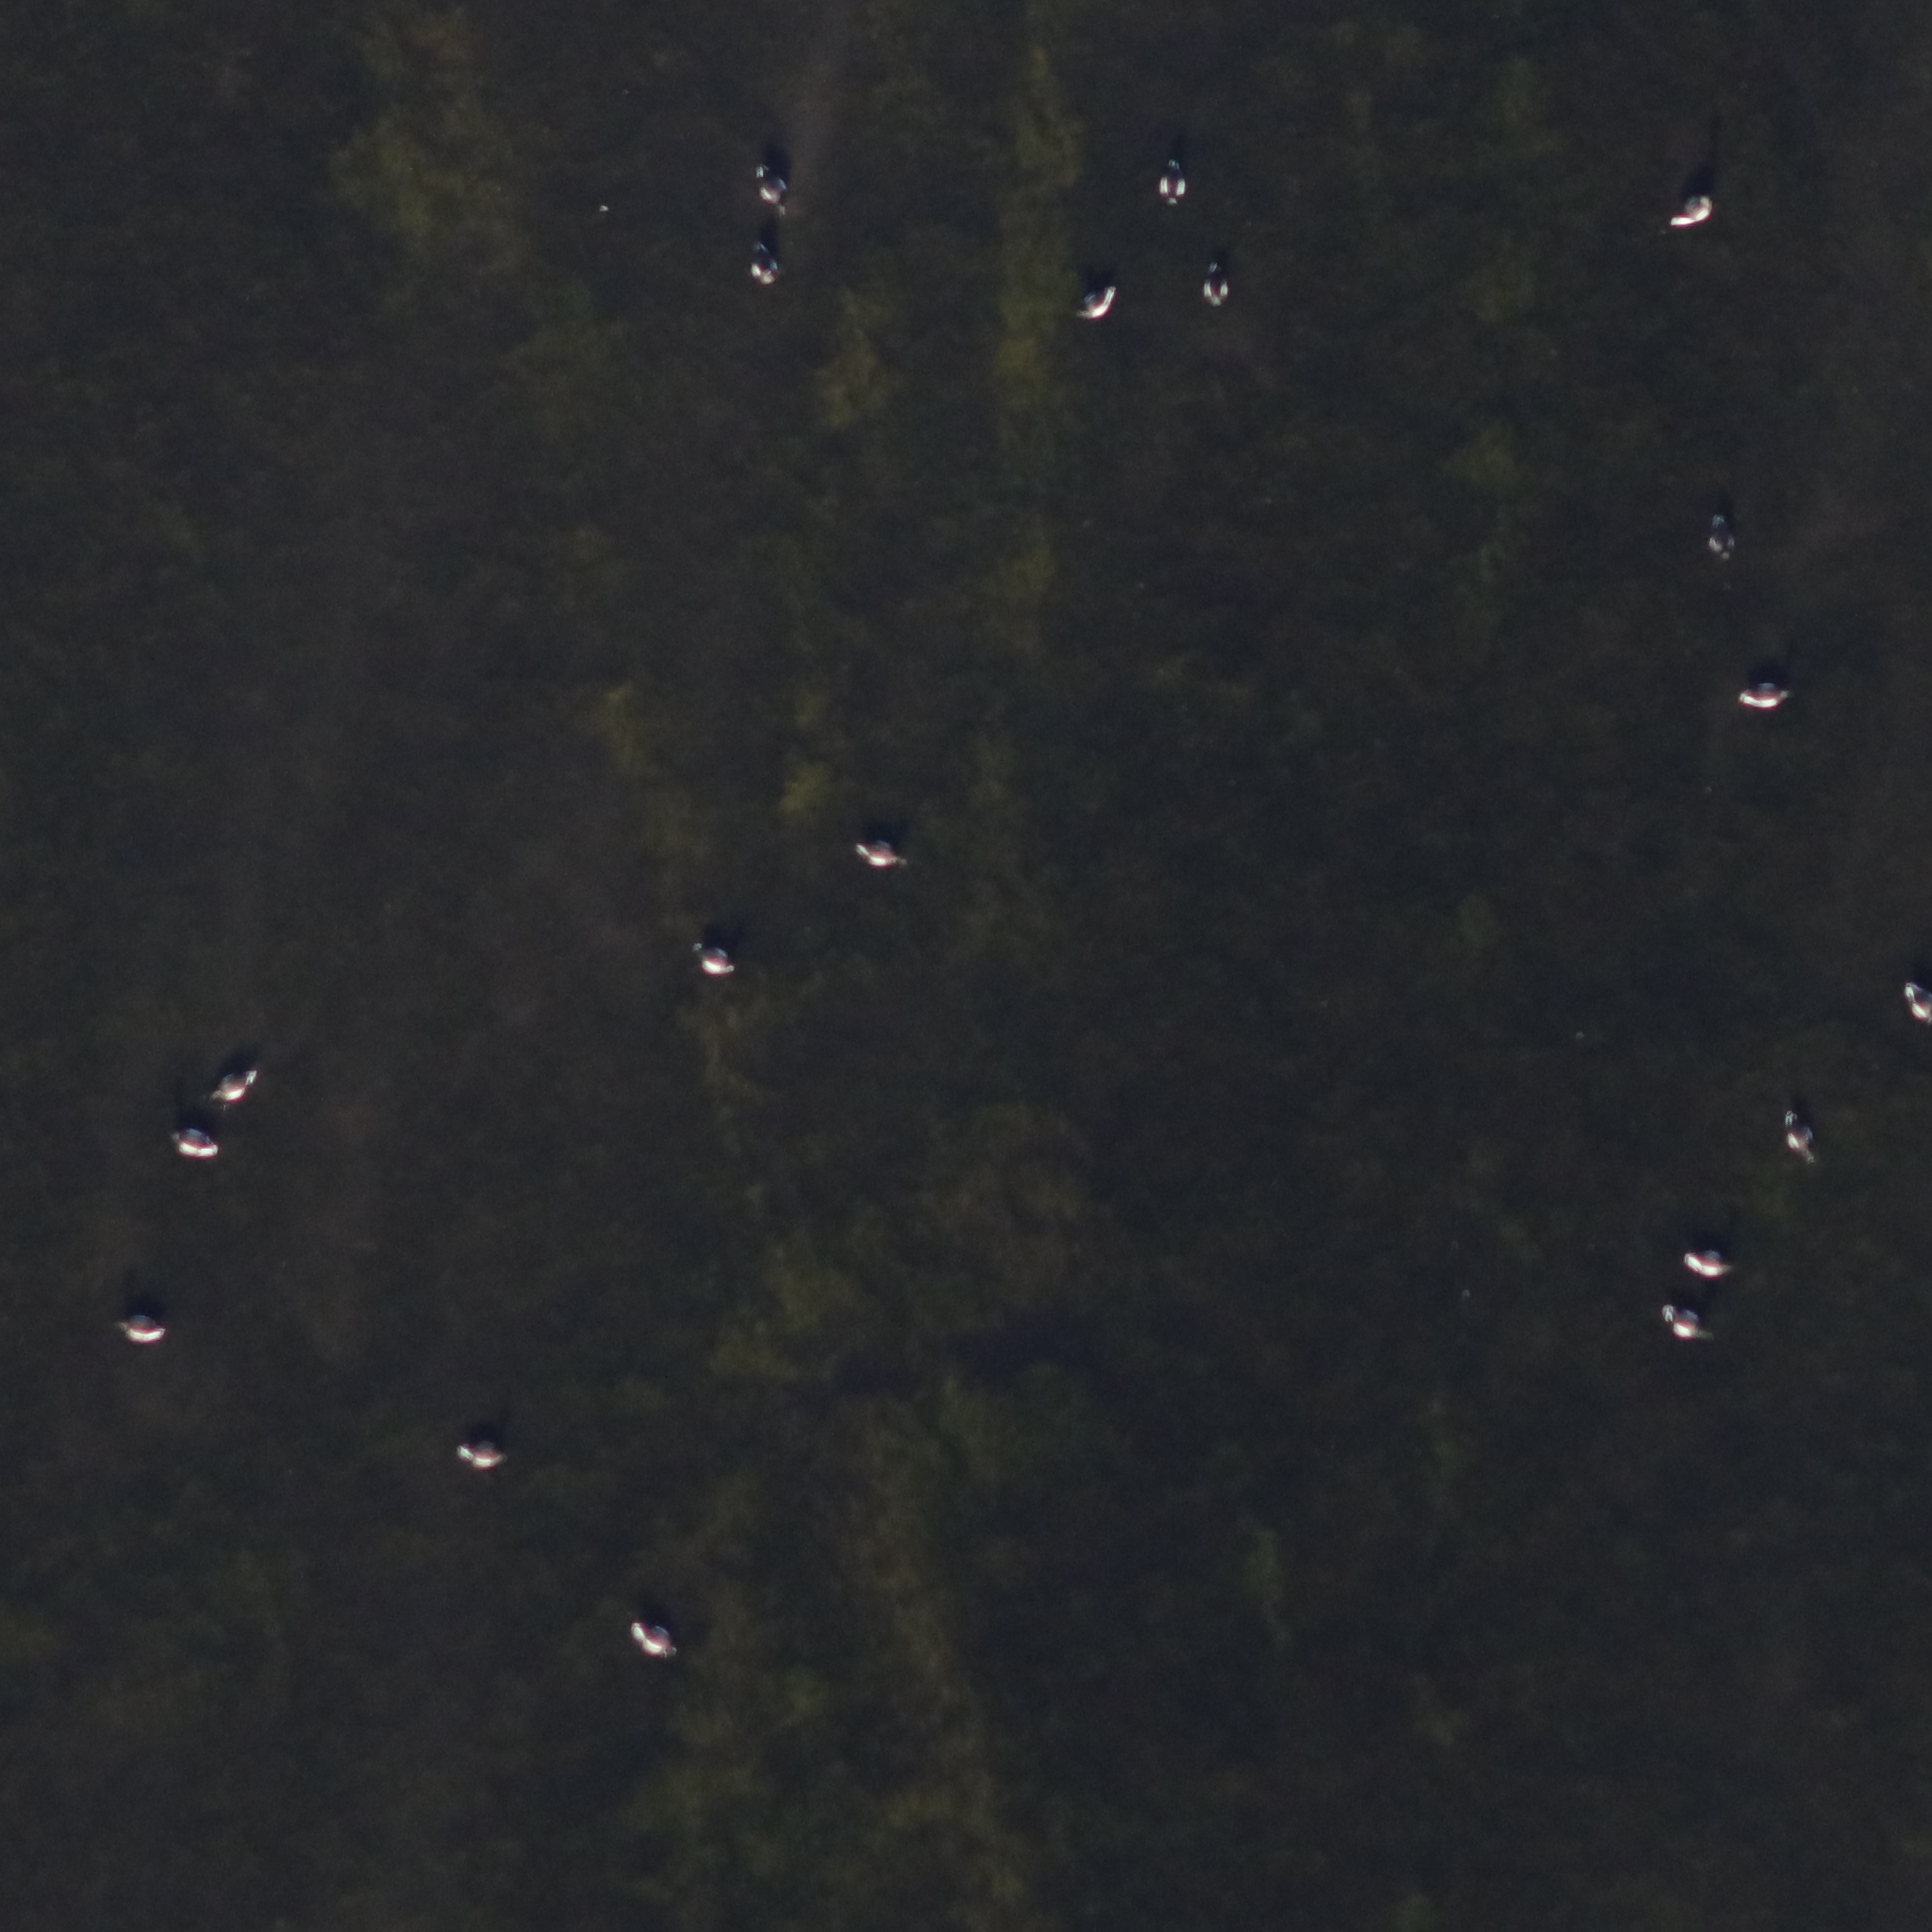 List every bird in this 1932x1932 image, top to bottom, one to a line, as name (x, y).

brant (1174, 181)
brant (774, 188)
brant (1692, 211)
brant (767, 266)
brant (1217, 282)
brant (1096, 303)
brant (1721, 538)
brant (1766, 694)
brant (881, 855)
brant (716, 958)
brant (1924, 1004)
brant (235, 1086)
brant (1799, 1133)
brant (192, 1139)
brant (1709, 1263)
brant (1684, 1322)
brant (142, 1327)
brant (485, 1452)
brant (655, 1636)